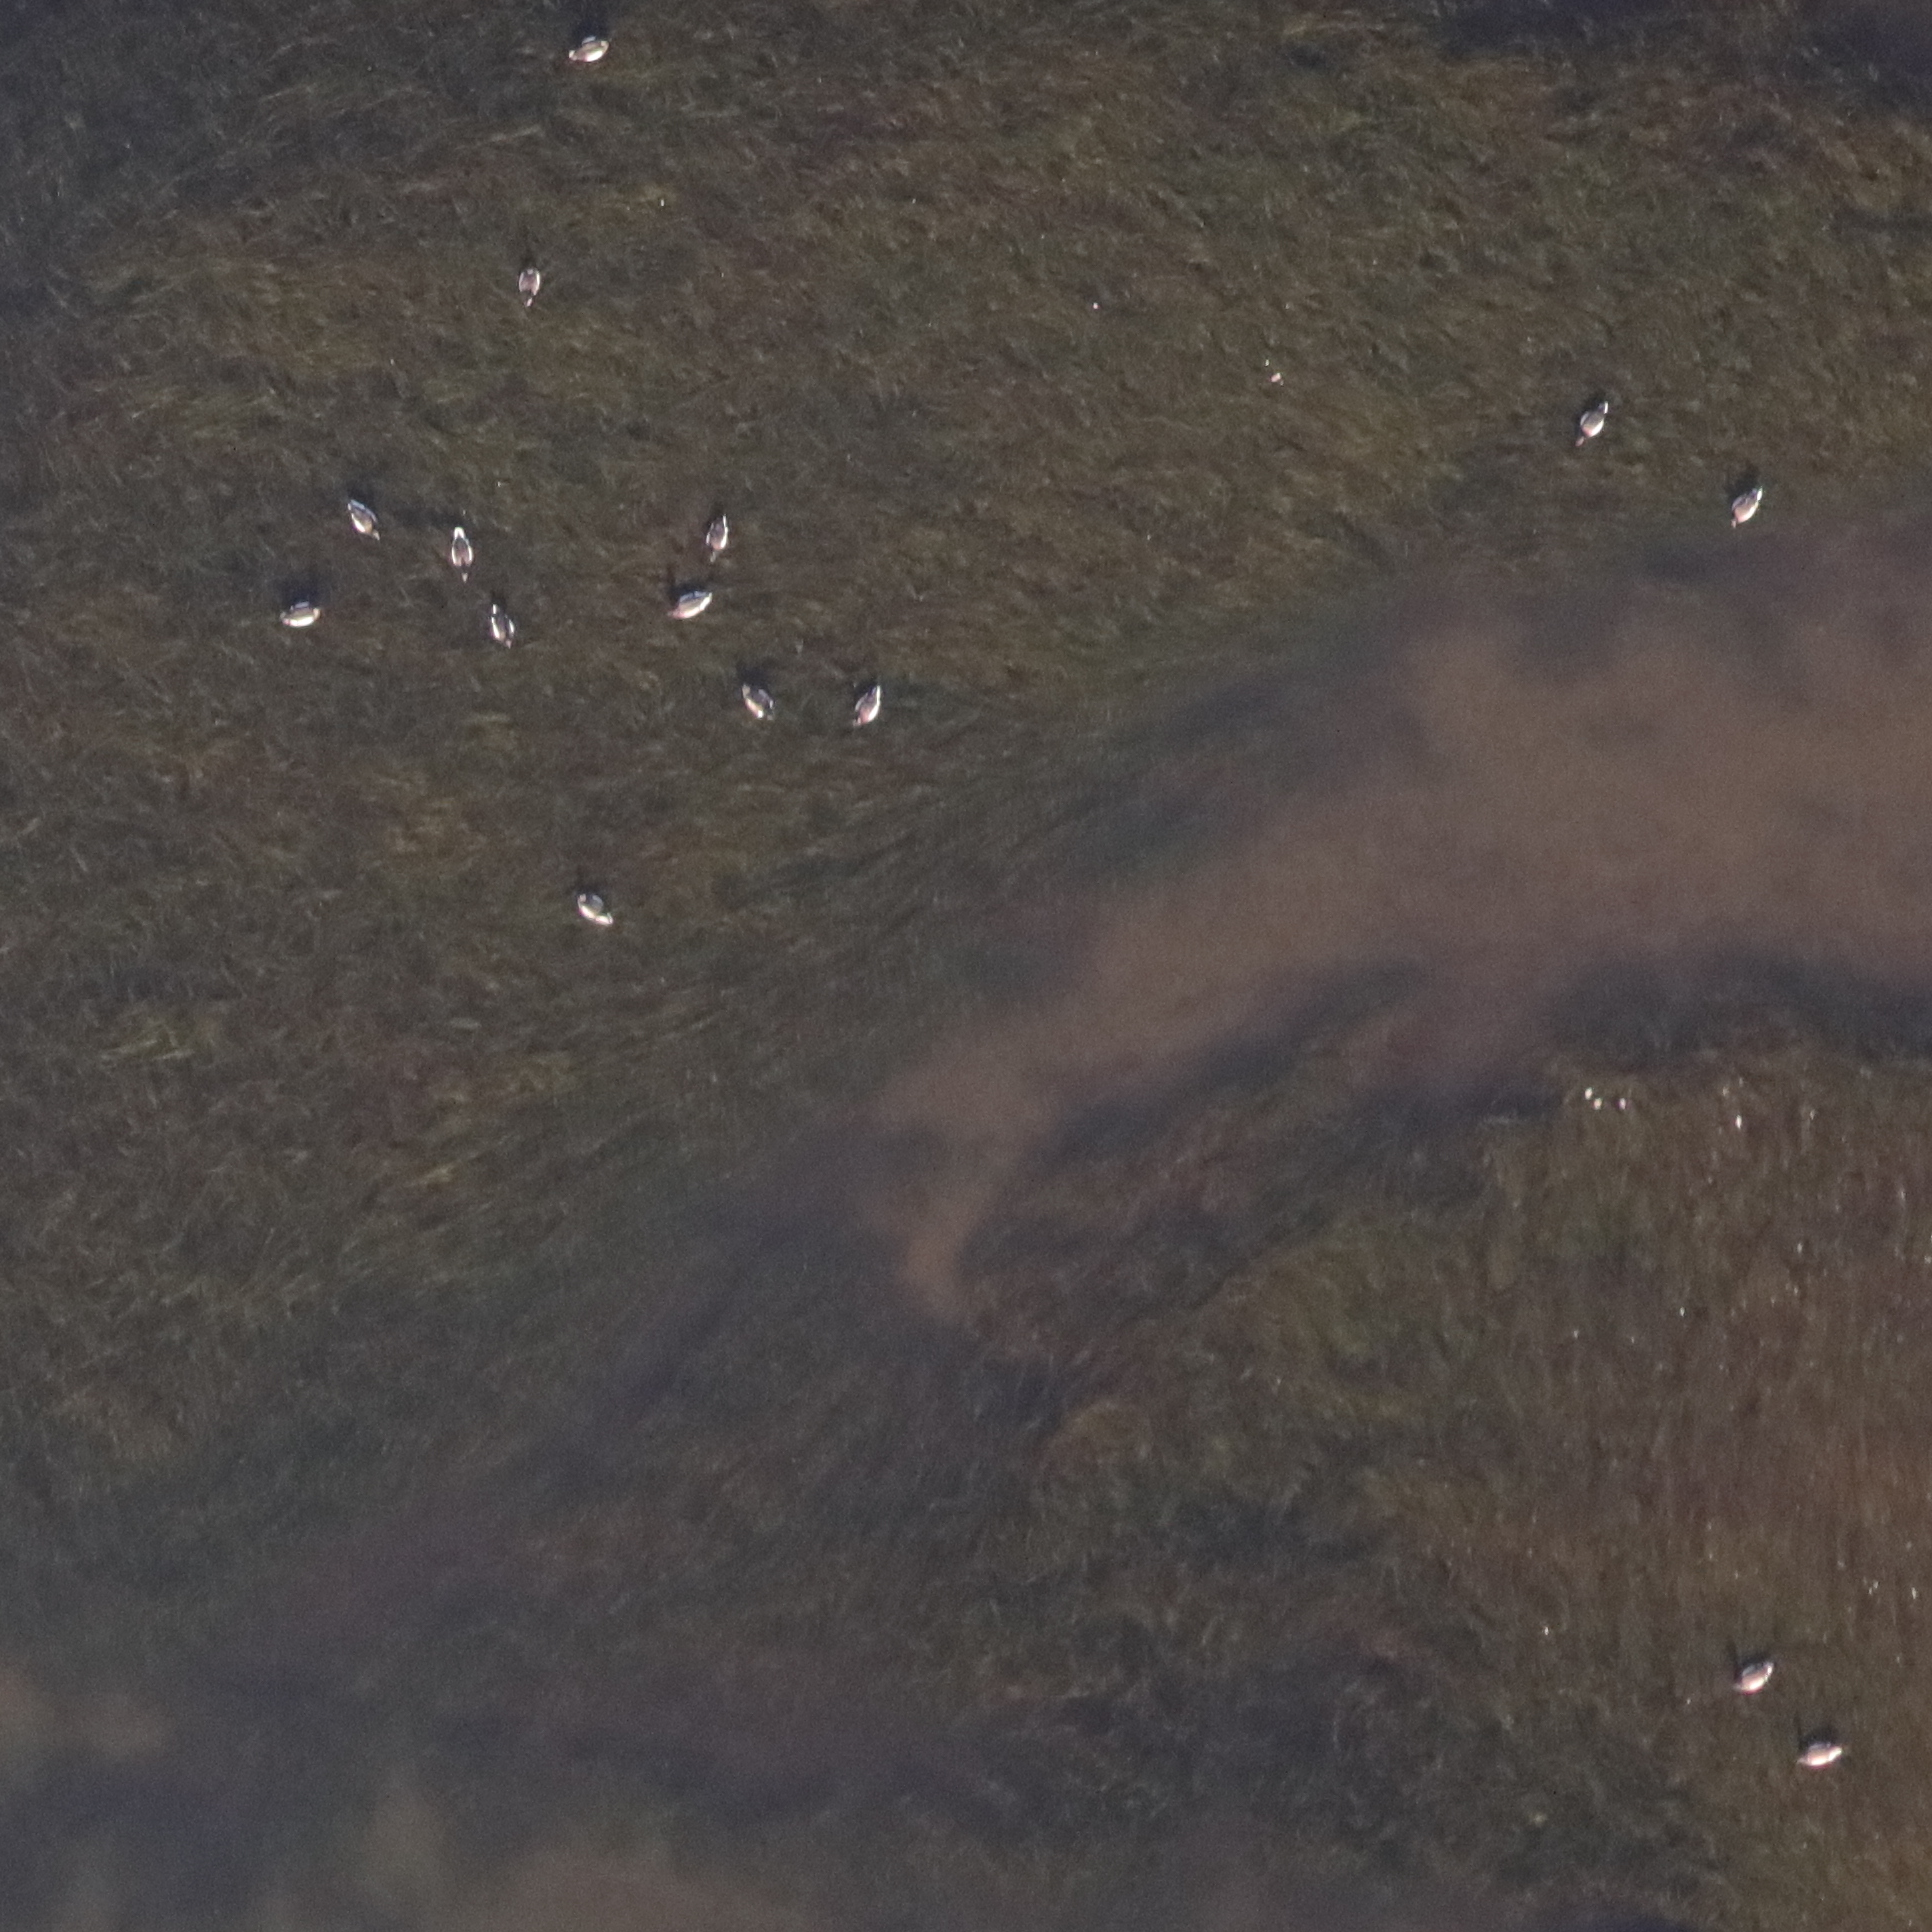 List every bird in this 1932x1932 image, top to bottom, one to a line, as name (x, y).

brant (588, 47)
brant (528, 284)
brant (1593, 422)
brant (1744, 506)
brant (363, 519)
brant (715, 538)
brant (460, 553)
brant (688, 603)
brant (301, 613)
brant (501, 626)
brant (756, 701)
brant (866, 706)
brant (594, 907)
brant (1752, 1674)
brant (1820, 1754)